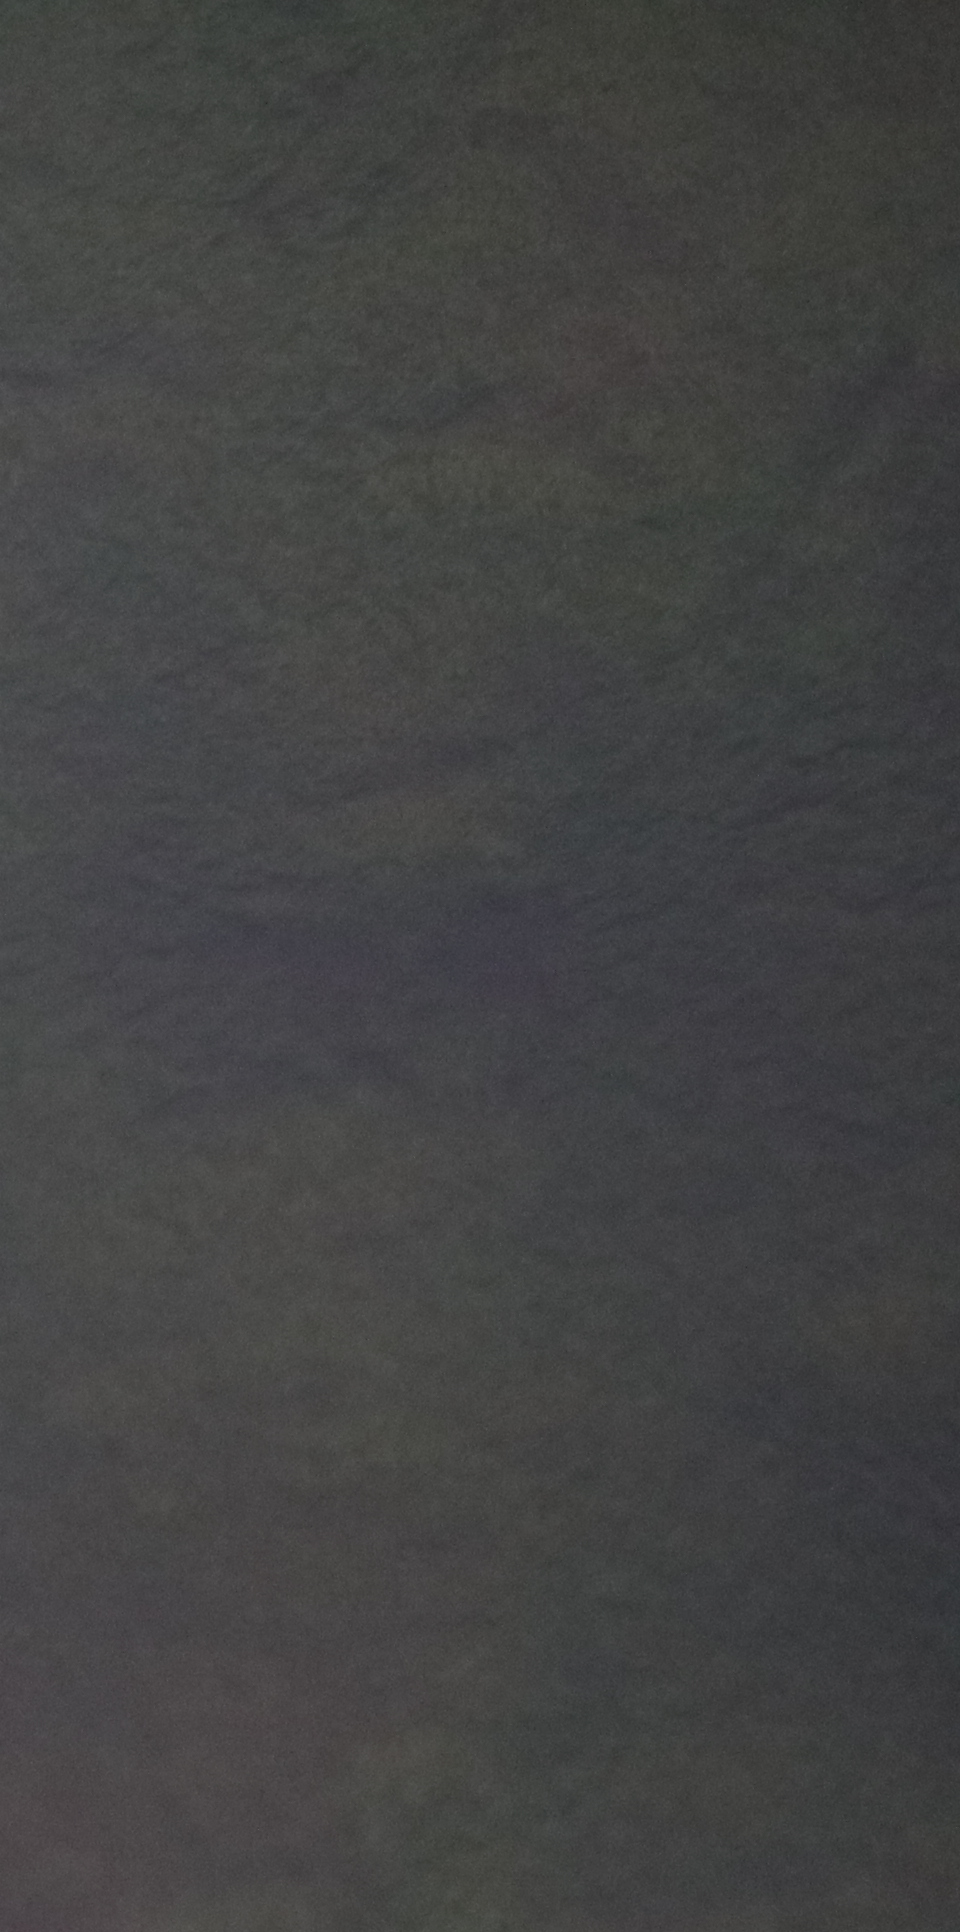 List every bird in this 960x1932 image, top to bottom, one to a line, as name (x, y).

None